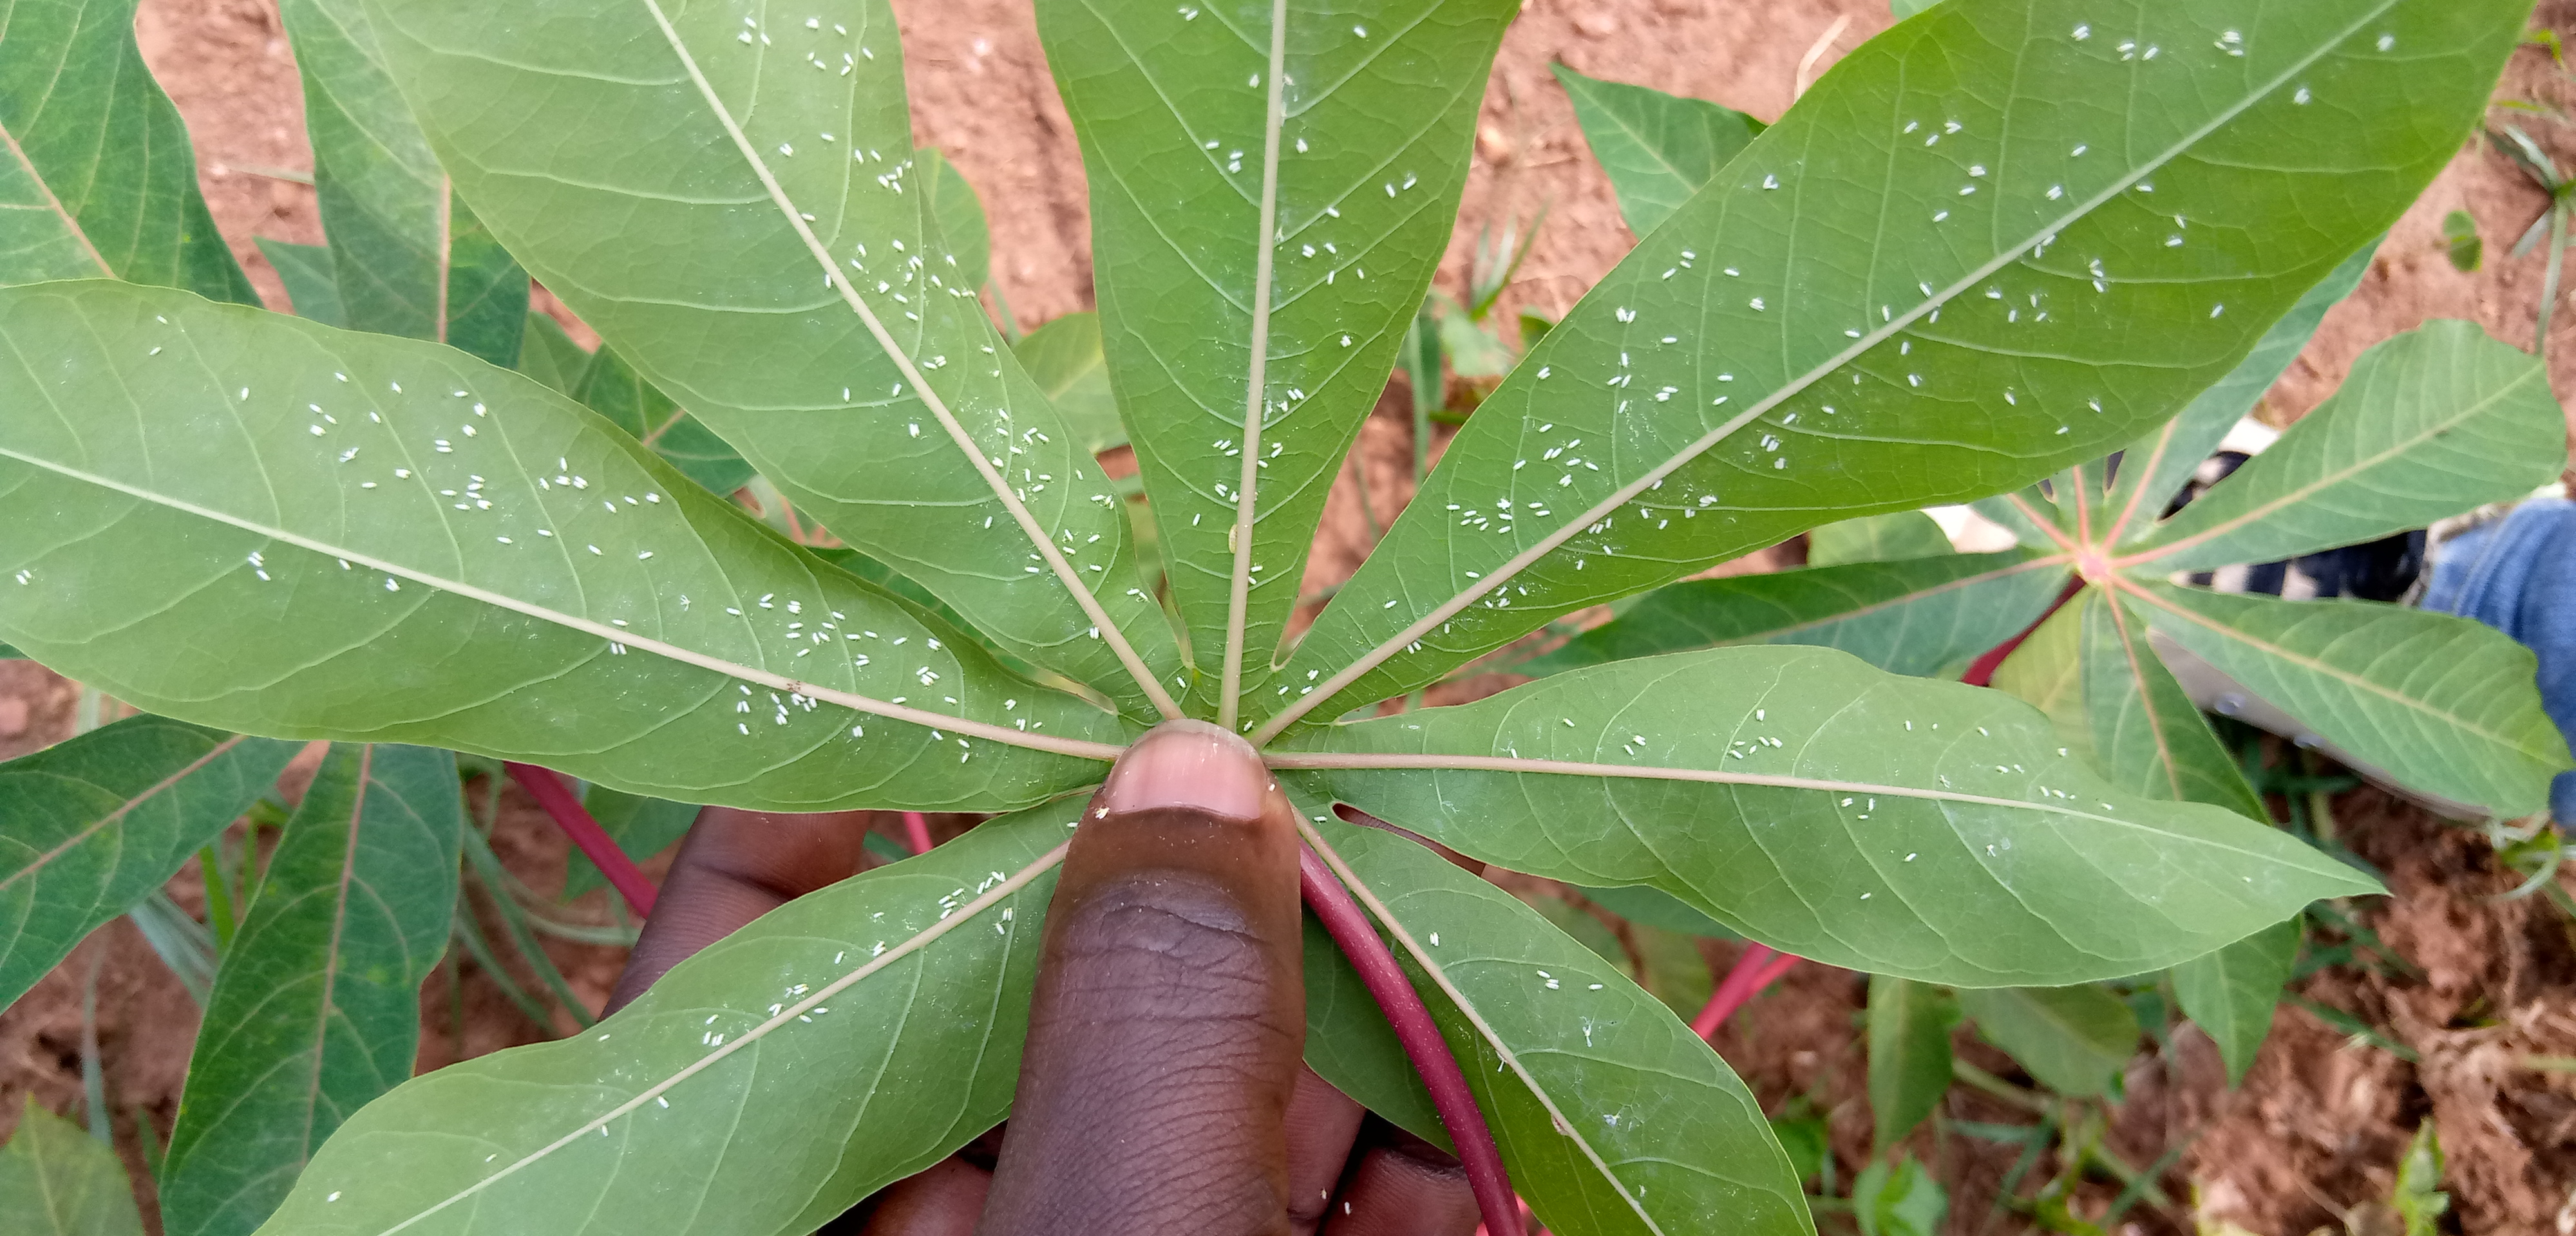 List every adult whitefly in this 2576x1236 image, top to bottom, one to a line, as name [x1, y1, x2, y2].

whitefly [1180, 4, 1203, 19]
whitefly [739, 14, 759, 28]
whitefly [803, 17, 822, 34]
whitefly [834, 21, 849, 39]
whitefly [2067, 23, 2089, 49]
whitefly [1349, 24, 1368, 42]
whitefly [737, 27, 759, 44]
whitefly [755, 31, 778, 48]
whitefly [2113, 36, 2139, 52]
whitefly [859, 46, 878, 61]
whitefly [2143, 46, 2166, 64]
whitefly [806, 49, 819, 59]
whitefly [2119, 52, 2137, 66]
whitefly [813, 61, 834, 73]
whitefly [1245, 73, 1261, 95]
whitefly [1898, 119, 1922, 137]
whitefly [1939, 122, 1968, 140]
whitefly [819, 130, 836, 146]
whitefly [1922, 131, 1946, 154]
whitefly [1292, 136, 1311, 158]
whitefly [1201, 139, 1222, 151]
whitefly [2068, 141, 2089, 160]
whitefly [774, 144, 800, 158]
whitefly [851, 146, 866, 167]
whitefly [868, 149, 886, 163]
whitefly [1226, 149, 1247, 161]
whitefly [1227, 160, 1241, 173]
whitefly [1962, 164, 1990, 184]
whitefly [1231, 165, 1244, 176]
whitefly [1759, 171, 1790, 198]
whitefly [1401, 173, 1417, 193]
whitefly [877, 174, 889, 192]
whitefly [889, 180, 903, 196]
whitefly [1383, 182, 1398, 201]
whitefly [2134, 182, 2155, 200]
whitefly [1957, 182, 1978, 201]
whitefly [2042, 183, 2069, 204]
whitefly [1321, 205, 1346, 221]
whitefly [1929, 207, 1956, 229]
whitefly [799, 211, 820, 227]
whitefly [2170, 213, 2190, 232]
whitefly [2042, 229, 2061, 245]
whitefly [2160, 234, 2186, 250]
whitefly [891, 237, 909, 250]
whitefly [857, 240, 867, 263]
whitefly [1320, 243, 1345, 257]
whitefly [1300, 243, 1318, 257]
whitefly [2031, 243, 2049, 260]
whitefly [1678, 249, 1699, 261]
whitefly [1300, 250, 1314, 260]
whitefly [943, 252, 957, 268]
whitefly [2087, 256, 2107, 267]
whitefly [1677, 259, 1693, 272]
whitefly [1719, 261, 1746, 281]
whitefly [1352, 264, 1366, 283]
whitefly [1660, 264, 1676, 290]
whitefly [1321, 266, 1341, 288]
whitefly [2085, 268, 2112, 279]
whitefly [820, 270, 833, 292]
whitefly [931, 274, 945, 286]
whitefly [875, 278, 893, 297]
whitefly [2089, 278, 2108, 298]
whitefly [1914, 282, 1935, 299]
whitefly [1982, 288, 2002, 303]
whitefly [2023, 289, 2038, 308]
whitefly [1745, 294, 1772, 315]
whitefly [2208, 300, 2226, 323]
whitefly [1879, 302, 1897, 325]
whitefly [1616, 306, 1628, 324]
whitefly [2002, 306, 2021, 327]
whitefly [2031, 306, 2051, 324]
whitefly [903, 308, 927, 324]
whitefly [1614, 308, 1624, 325]
whitefly [1627, 308, 1638, 326]
whitefly [1927, 308, 1944, 328]
whitefly [154, 312, 175, 329]
whitefly [1841, 326, 1866, 342]
whitefly [1336, 332, 1361, 353]
whitefly [1659, 332, 1686, 350]
whitefly [1899, 337, 1912, 360]
whitefly [144, 344, 164, 360]
whitefly [978, 344, 996, 356]
whitefly [934, 351, 949, 374]
whitefly [1613, 351, 1636, 369]
whitefly [924, 360, 940, 371]
whitefly [1534, 366, 1558, 385]
whitefly [990, 366, 1005, 380]
whitefly [334, 368, 348, 385]
whitefly [1849, 370, 1864, 391]
whitefly [1907, 370, 1921, 390]
whitefly [1714, 371, 1739, 386]
whitefly [1614, 373, 1634, 388]
whitefly [1606, 374, 1622, 388]
whitefly [388, 375, 406, 398]
whitefly [236, 381, 254, 407]
whitefly [891, 381, 907, 402]
whitefly [1662, 382, 1679, 395]
whitefly [839, 383, 853, 406]
whitefly [1287, 388, 1309, 402]
whitefly [451, 388, 471, 400]
whitefly [2003, 389, 2020, 409]
whitefly [1651, 390, 1674, 406]
whitefly [1707, 393, 1736, 411]
whitefly [1615, 396, 1634, 420]
whitefly [2086, 397, 2105, 418]
whitefly [471, 400, 493, 420]
whitefly [1815, 400, 1845, 415]
whitefly [308, 402, 322, 415]
whitefly [368, 406, 381, 430]
whitefly [994, 406, 1012, 420]
whitefly [1783, 411, 1801, 427]
whitefly [456, 420, 476, 438]
whitefly [2052, 421, 2073, 442]
whitefly [308, 422, 328, 440]
whitefly [992, 422, 1015, 439]
whitefly [1535, 422, 1558, 436]
whitefly [905, 422, 922, 444]
whitefly [1026, 425, 1039, 436]
whitefly [1034, 431, 1051, 443]
whitefly [1021, 432, 1034, 447]
whitefly [1758, 432, 1773, 450]
whitefly [432, 435, 454, 456]
whitefly [1567, 437, 1582, 452]
whitefly [1217, 438, 1235, 451]
whitefly [1765, 438, 1776, 454]
whitefly [1266, 440, 1289, 461]
whitefly [1007, 443, 1025, 456]
whitefly [1221, 447, 1241, 461]
whitefly [1541, 447, 1555, 462]
whitefly [1550, 447, 1564, 461]
whitefly [1772, 453, 1785, 473]
whitefly [557, 454, 573, 474]
whitefly [987, 454, 1010, 468]
whitefly [1508, 457, 1532, 474]
whitefly [1255, 458, 1270, 471]
whitefly [1582, 459, 1606, 474]
whitefly [393, 466, 417, 480]
whitefly [1023, 466, 1032, 484]
whitefly [1071, 467, 1086, 484]
whitefly [1557, 473, 1573, 486]
whitefly [1037, 473, 1054, 483]
whitefly [1562, 478, 1573, 489]
whitefly [1646, 478, 1667, 492]
whitefly [1213, 478, 1227, 502]
whitefly [358, 479, 384, 494]
whitefly [1030, 482, 1047, 494]
whitefly [439, 485, 457, 496]
whitefly [1016, 485, 1030, 503]
whitefly [642, 488, 666, 510]
whitefly [1226, 488, 1243, 505]
whitefly [620, 491, 640, 505]
whitefly [1086, 491, 1106, 501]
whitefly [1696, 494, 1725, 511]
whitefly [1526, 495, 1544, 510]
whitefly [452, 500, 475, 514]
whitefly [1444, 500, 1461, 513]
whitefly [602, 501, 617, 516]
whitefly [1495, 501, 1512, 509]
whitefly [1638, 506, 1651, 522]
whitefly [1188, 507, 1210, 525]
whitefly [1683, 507, 1690, 521]
whitefly [1463, 509, 1479, 518]
whitefly [1536, 510, 1556, 523]
whitefly [1497, 512, 1514, 522]
whitefly [980, 513, 999, 532]
whitefly [1472, 515, 1488, 525]
whitefly [1656, 515, 1675, 532]
whitefly [1604, 516, 1616, 531]
whitefly [1459, 518, 1472, 527]
whitefly [1478, 521, 1491, 532]
whitefly [1587, 522, 1598, 536]
whitefly [1595, 522, 1604, 536]
whitefly [535, 525, 554, 542]
whitefly [1496, 525, 1513, 535]
whitefly [1063, 527, 1077, 544]
whitefly [491, 532, 515, 551]
whitefly [1083, 532, 1102, 548]
whitefly [586, 541, 600, 556]
whitefly [1601, 541, 1616, 558]
whitefly [1063, 544, 1078, 561]
whitefly [638, 546, 659, 568]
whitefly [245, 547, 269, 565]
whitefly [334, 554, 353, 579]
whitefly [1571, 559, 1590, 574]
whitefly [1088, 561, 1107, 576]
whitefly [1020, 563, 1042, 576]
whitefly [1247, 563, 1268, 573]
whitefly [1464, 569, 1483, 581]
whitefly [256, 570, 272, 588]
whitefly [1244, 576, 1263, 590]
whitefly [378, 578, 402, 597]
whitefly [1513, 583, 1530, 602]
whitefly [1495, 585, 1509, 599]
whitefly [1124, 587, 1141, 598]
whitefly [757, 590, 777, 610]
whitefly [1138, 590, 1149, 603]
whitefly [677, 593, 688, 613]
whitefly [1497, 595, 1508, 609]
whitefly [1383, 597, 1397, 613]
whitefly [788, 598, 803, 606]
whitefly [1483, 599, 1495, 610]
whitefly [722, 600, 744, 619]
whitefly [785, 603, 804, 610]
whitefly [786, 607, 802, 616]
whitefly [828, 608, 846, 623]
whitefly [610, 615, 630, 630]
whitefly [786, 621, 806, 632]
whitefly [1442, 621, 1454, 637]
whitefly [1083, 623, 1107, 644]
whitefly [817, 628, 834, 646]
whitefly [863, 628, 880, 641]
whitefly [811, 630, 822, 648]
whitefly [783, 631, 804, 641]
whitefly [844, 632, 864, 642]
whitefly [893, 633, 912, 651]
whitefly [927, 634, 945, 653]
whitefly [608, 639, 629, 657]
whitefly [1410, 641, 1425, 651]
whitefly [790, 645, 809, 662]
whitefly [853, 650, 876, 669]
whitefly [1303, 668, 1325, 683]
whitefly [925, 669, 942, 680]
whitefly [920, 673, 936, 686]
whitefly [1175, 673, 1191, 691]
whitefly [919, 675, 932, 688]
whitefly [1268, 676, 1289, 702]
whitefly [739, 680, 753, 701]
whitefly [1298, 680, 1315, 701]
whitefly [769, 690, 781, 705]
whitefly [791, 691, 807, 702]
whitefly [790, 693, 802, 709]
whitefly [887, 693, 912, 708]
whitefly [940, 693, 960, 710]
whitefly [808, 694, 820, 711]
whitefly [1000, 696, 1018, 709]
whitefly [803, 700, 814, 714]
whitefly [777, 702, 790, 717]
whitefly [1754, 704, 1767, 725]
whitefly [777, 711, 788, 726]
whitefly [1559, 713, 1577, 734]
whitefly [775, 715, 782, 727]
whitefly [1013, 715, 1027, 736]
whitefly [1238, 715, 1261, 734]
whitefly [1902, 716, 1915, 735]
whitefly [734, 718, 752, 740]
whitefly [851, 720, 866, 742]
whitefly [1029, 720, 1044, 734]
whitefly [1971, 720, 1991, 740]
whitefly [930, 728, 944, 740]
whitefly [1632, 731, 1653, 751]
whitefly [1766, 733, 1788, 754]
whitefly [956, 737, 978, 751]
whitefly [1622, 740, 1637, 760]
whitefly [2053, 744, 2070, 765]
whitefly [1506, 745, 1522, 767]
whitefly [1724, 747, 1747, 762]
whitefly [956, 752, 973, 766]
whitefly [1987, 761, 2009, 773]
whitefly [2006, 761, 2023, 774]
whitefly [2036, 780, 2050, 805]
whitefly [2049, 784, 2063, 802]
whitefly [1837, 793, 1858, 813]
whitefly [2066, 793, 2081, 807]
whitefly [1864, 796, 1877, 813]
whitefly [2102, 801, 2118, 814]
whitefly [1093, 803, 1113, 823]
whitefly [1857, 809, 1871, 825]
whitefly [1310, 811, 1332, 827]
whitefly [1066, 818, 1083, 836]
whitefly [1985, 844, 1997, 863]
whitefly [1903, 847, 1917, 866]
whitefly [990, 870, 1000, 883]
whitefly [1000, 870, 1009, 884]
whitefly [983, 876, 994, 890]
whitefly [973, 879, 992, 898]
whitefly [949, 883, 968, 897]
whitefly [1857, 888, 1879, 903]
whitefly [936, 894, 952, 906]
whitefly [943, 899, 960, 910]
whitefly [1001, 905, 1009, 922]
whitefly [1008, 906, 1016, 923]
whitefly [871, 908, 891, 923]
whitefly [939, 908, 954, 924]
whitefly [992, 919, 1012, 942]
whitefly [1424, 928, 1447, 949]
whitefly [869, 941, 892, 956]
whitefly [829, 947, 849, 967]
whitefly [1535, 967, 1553, 978]
whitefly [788, 975, 815, 999]
whitefly [1586, 978, 1603, 997]
whitefly [1546, 979, 1562, 999]
whitefly [766, 999, 780, 1018]
whitefly [808, 1005, 838, 1018]
whitefly [795, 1008, 810, 1024]
whitefly [705, 1012, 720, 1027]
whitefly [701, 1028, 713, 1047]
whitefly [596, 1031, 614, 1044]
whitefly [715, 1031, 726, 1047]
whitefly [711, 1033, 718, 1049]
whitefly [656, 1094, 673, 1110]
whitefly [600, 1123, 611, 1139]